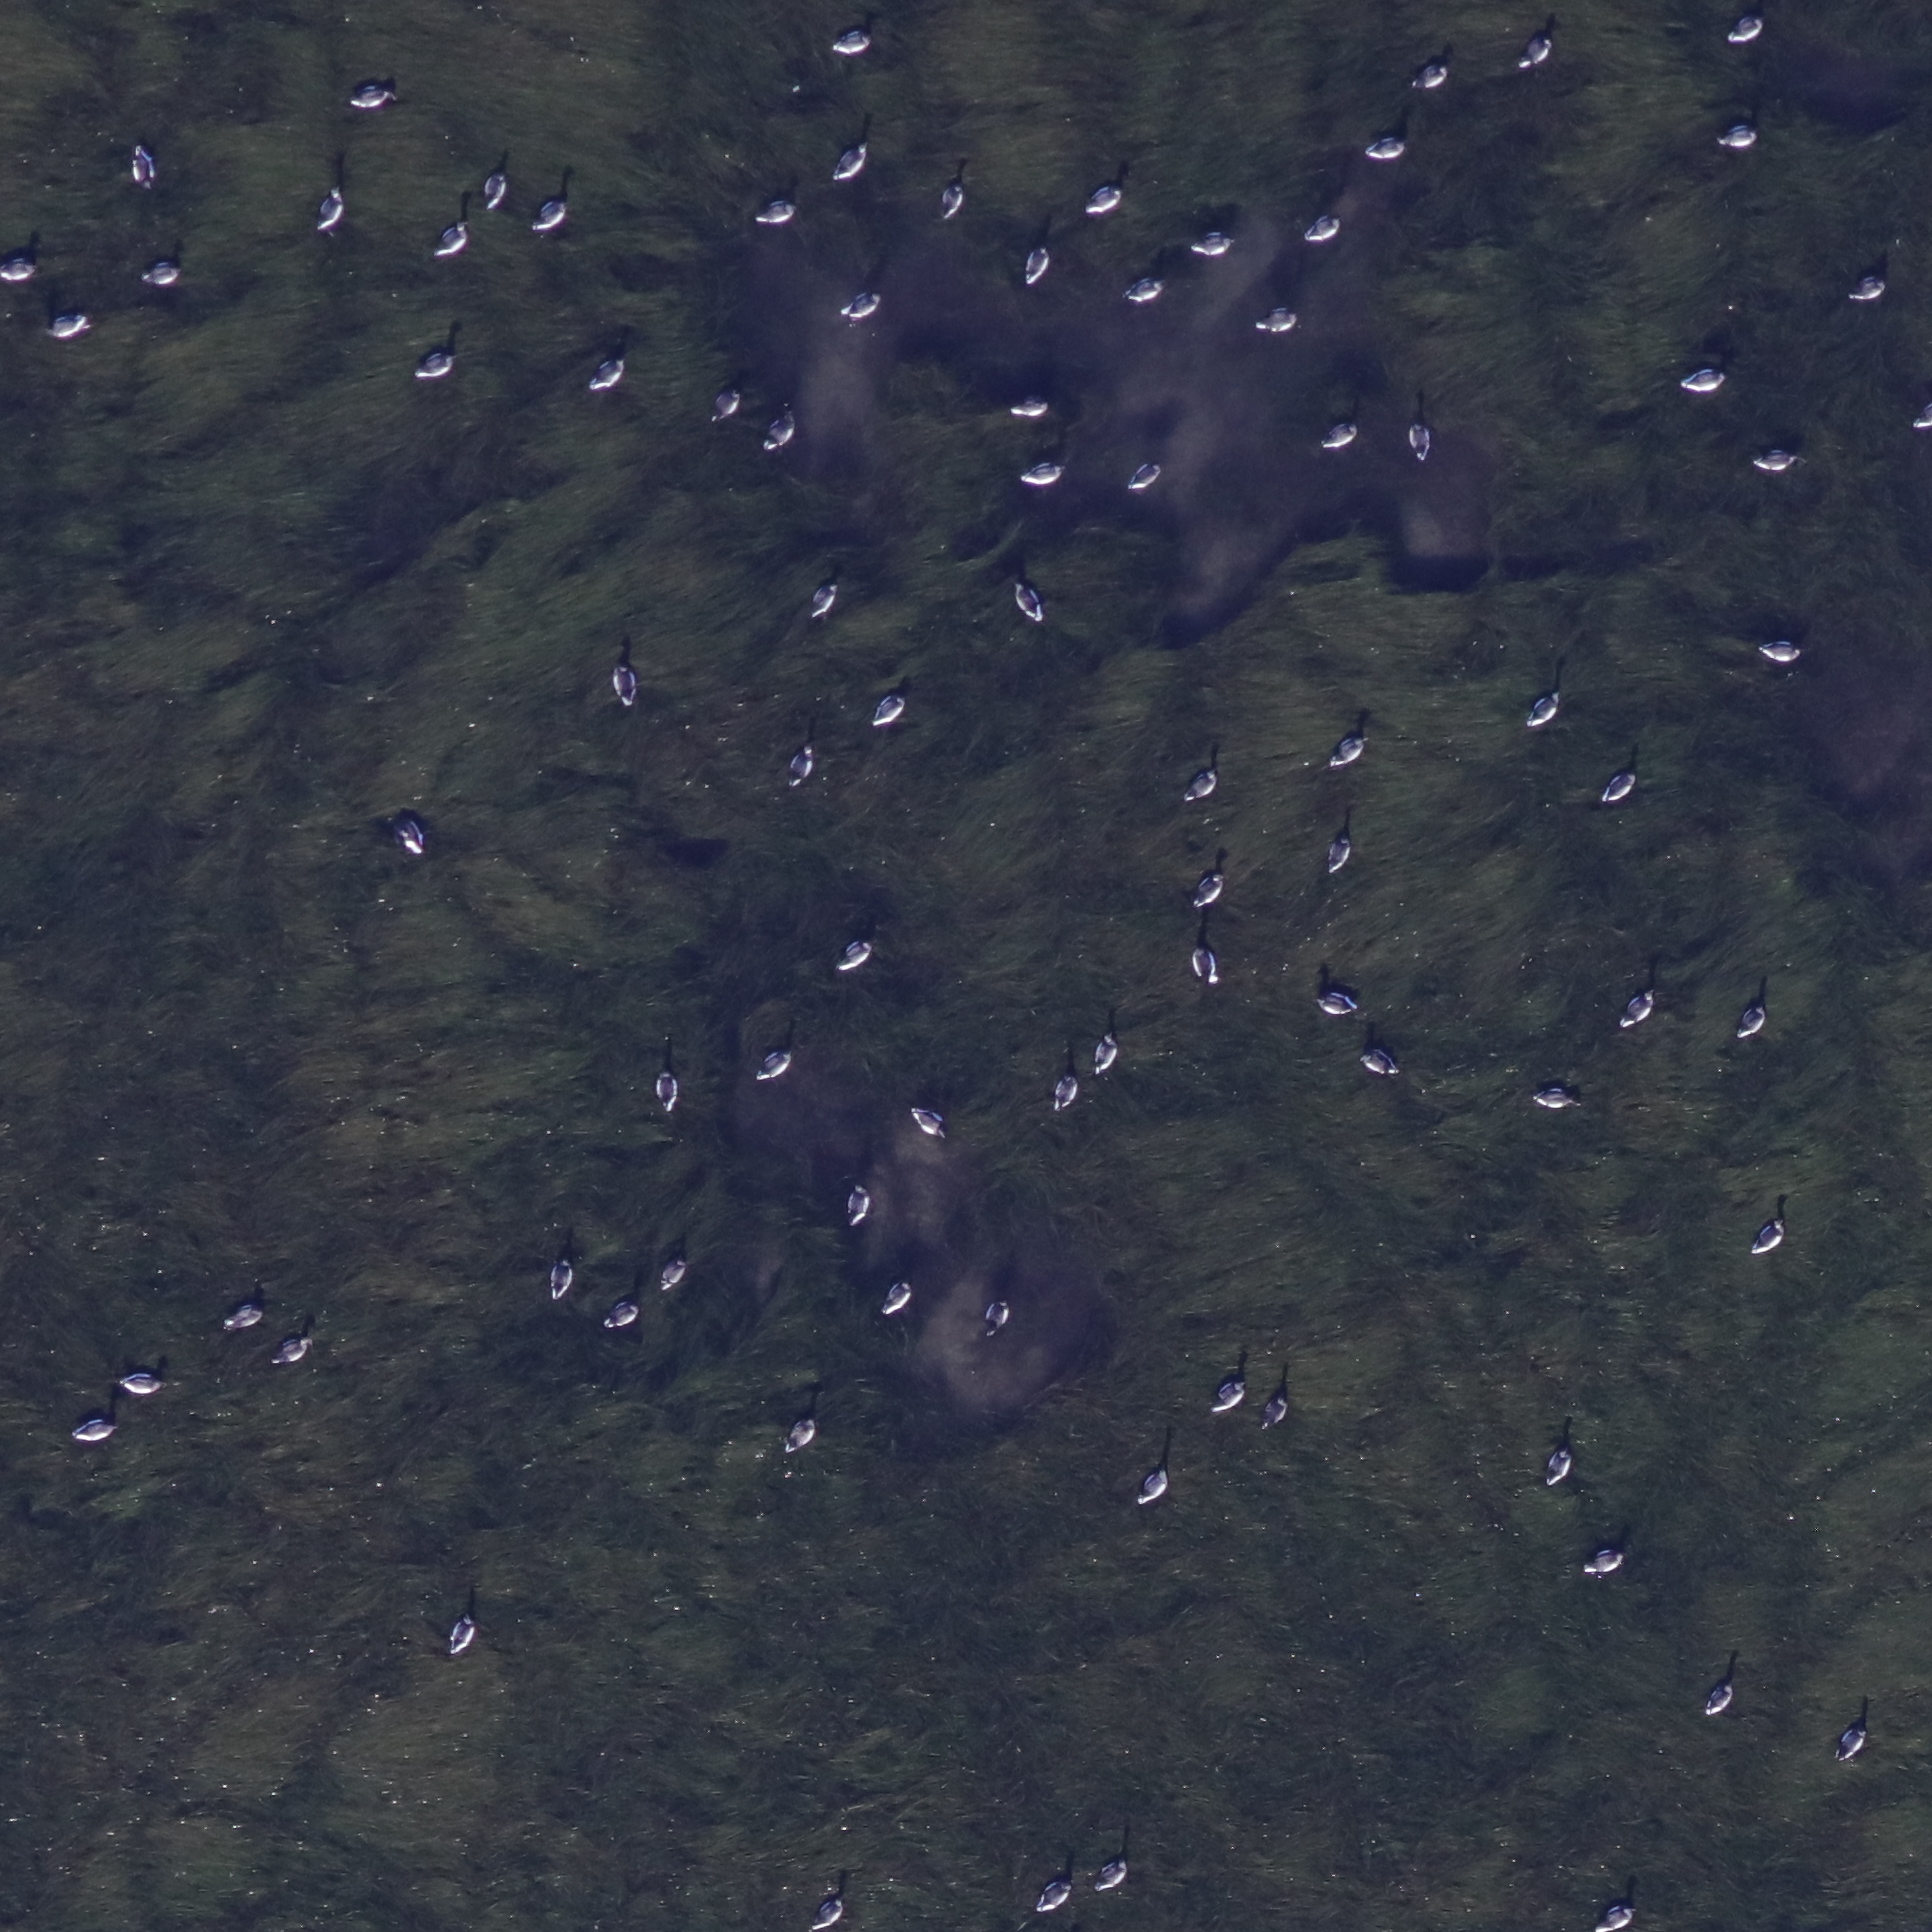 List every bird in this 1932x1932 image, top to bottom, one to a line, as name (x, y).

brant (1736, 28)
brant (847, 41)
brant (1535, 51)
brant (1430, 77)
brant (372, 96)
brant (1736, 136)
brant (1388, 145)
brant (850, 163)
brant (144, 167)
brant (494, 190)
brant (1104, 198)
brant (950, 200)
brant (331, 213)
brant (551, 215)
brant (776, 215)
brant (1325, 229)
brant (450, 243)
brant (1212, 243)
brant (1037, 264)
brant (17, 271)
brant (163, 273)
brant (1146, 289)
brant (1869, 290)
brant (861, 303)
brant (1278, 321)
brant (64, 324)
brant (434, 365)
brant (608, 373)
brant (1705, 379)
brant (728, 404)
brant (1029, 410)
brant (1931, 413)
brant (778, 431)
brant (1340, 434)
brant (1419, 437)
brant (1778, 461)
brant (1048, 473)
brant (1145, 476)
brant (1029, 600)
brant (824, 602)
brant (1780, 652)
brant (625, 683)
brant (889, 707)
brant (1545, 709)
brant (1346, 752)
brant (801, 766)
brant (1199, 784)
brant (1622, 786)
brant (408, 831)
brant (1339, 852)
brant (1208, 889)
brant (854, 957)
brant (1206, 964)
brant (1335, 1003)
brant (1638, 1010)
brant (1752, 1021)
brant (1105, 1052)
brant (1379, 1059)
brant (774, 1064)
brant (668, 1089)
brant (1066, 1091)
brant (1556, 1096)
brant (929, 1123)
brant (858, 1204)
brant (1766, 1236)
brant (673, 1273)
brant (561, 1276)
brant (895, 1299)
brant (621, 1311)
brant (241, 1317)
brant (996, 1317)
brant (292, 1349)
brant (142, 1383)
brant (1228, 1396)
brant (1270, 1415)
brant (94, 1430)
brant (801, 1436)
brant (1558, 1466)
brant (1154, 1485)
brant (1605, 1561)
brant (462, 1633)
brant (1719, 1697)
brant (1852, 1742)
brant (1108, 1874)
brant (1056, 1895)
brant (830, 1912)
brant (1615, 1919)